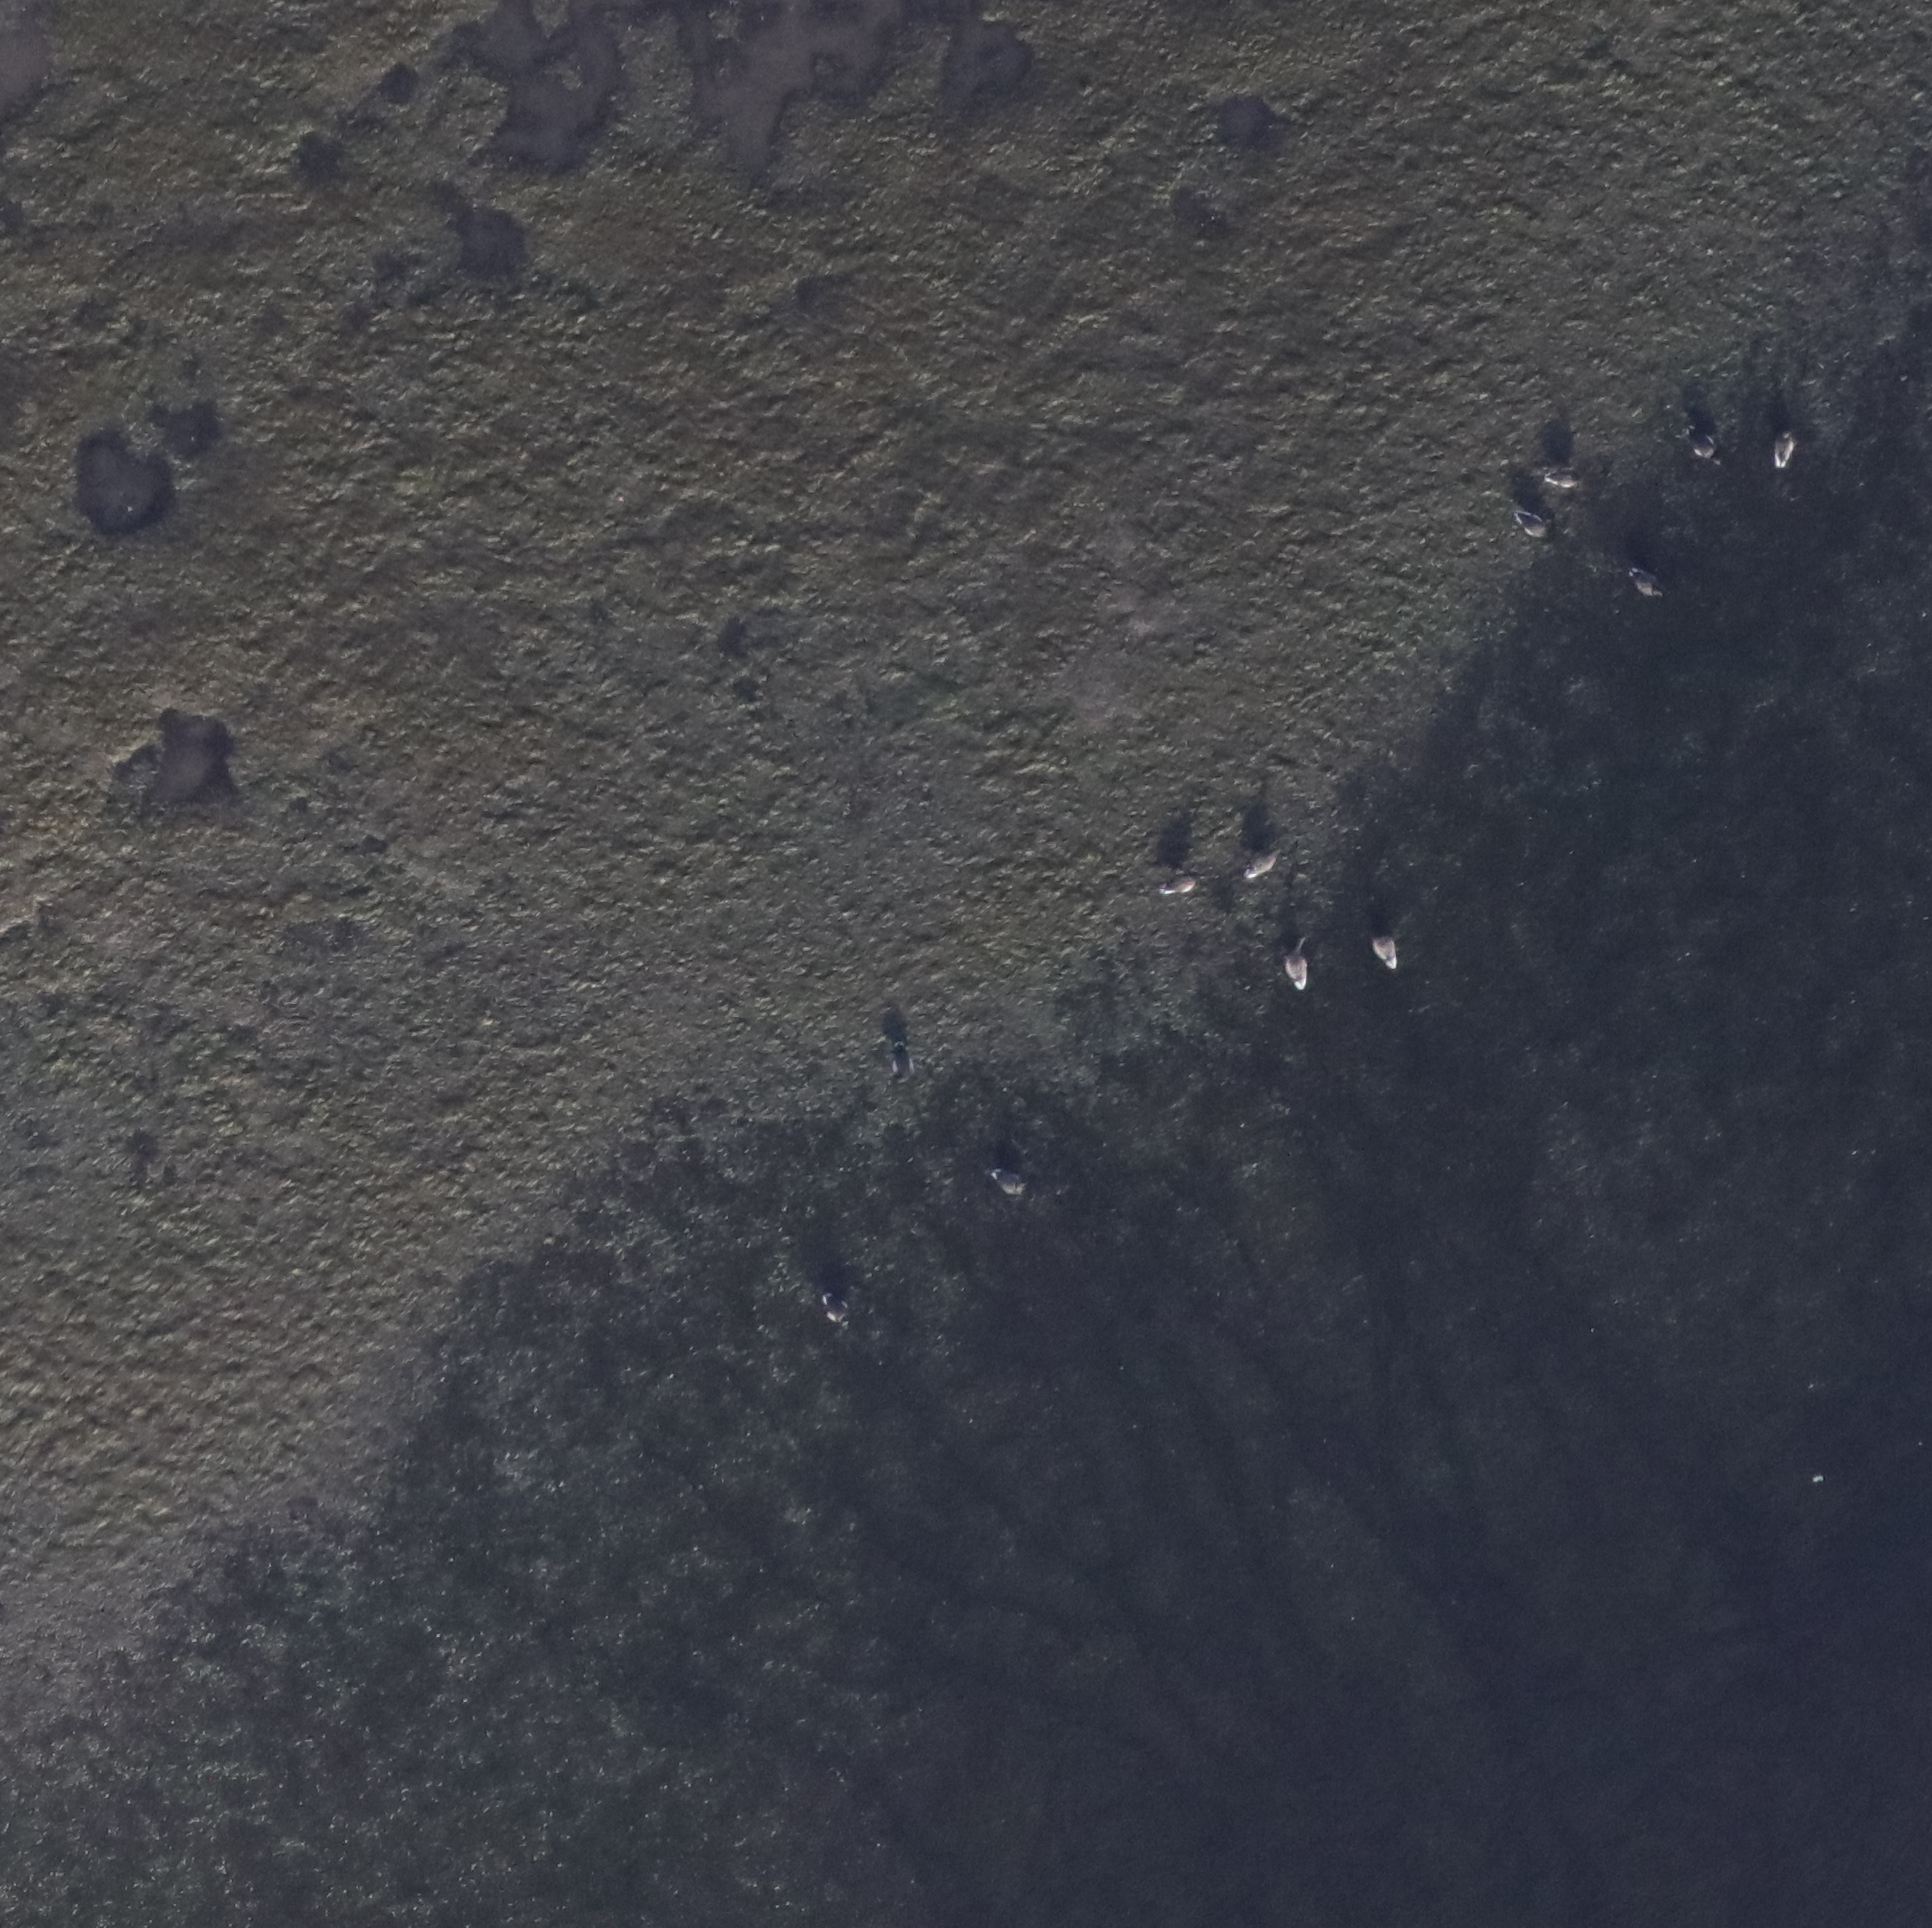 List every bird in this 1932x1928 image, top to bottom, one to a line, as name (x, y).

brant (1701, 447)
brant (1784, 447)
brant (1566, 474)
brant (1533, 530)
brant (1646, 583)
brant (1263, 864)
brant (1186, 884)
brant (1386, 949)
brant (1297, 966)
brant (901, 1066)
brant (1011, 1189)
brant (838, 1311)